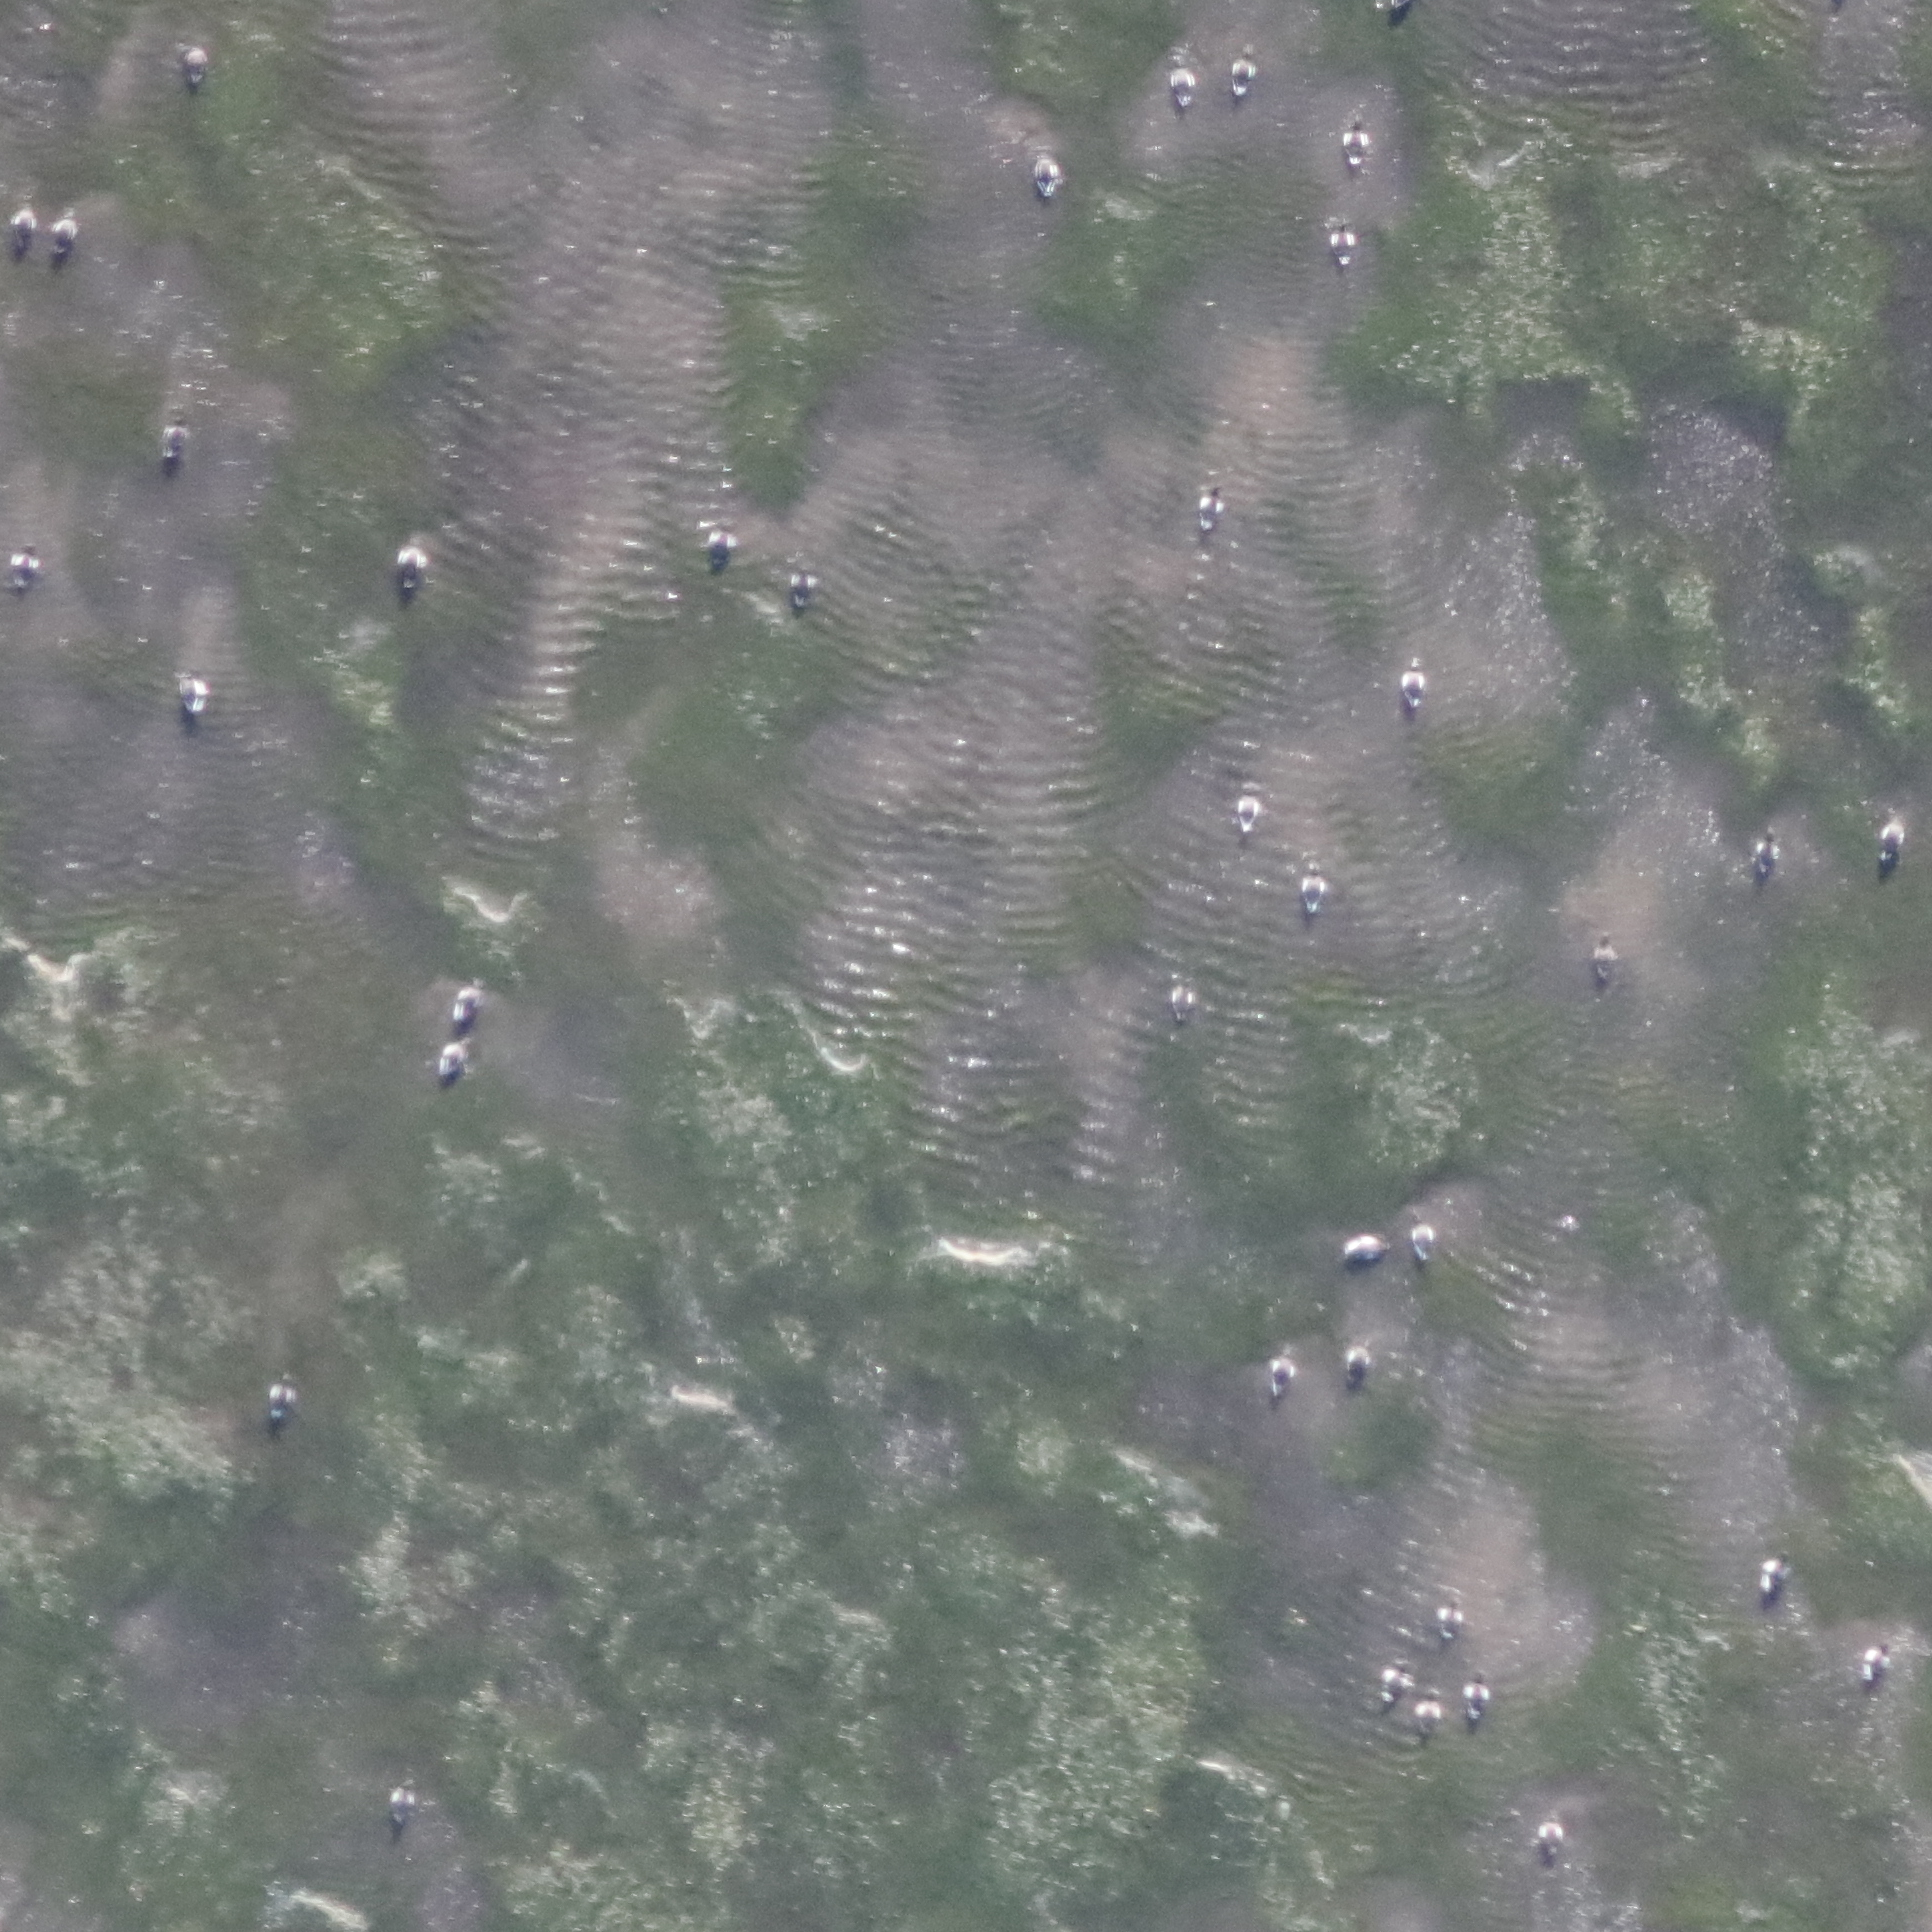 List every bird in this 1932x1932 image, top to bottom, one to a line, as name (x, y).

brant (195, 66)
brant (1242, 81)
brant (1180, 87)
brant (1358, 142)
brant (1048, 173)
brant (12, 229)
brant (62, 237)
brant (1344, 244)
brant (176, 444)
brant (1210, 505)
brant (718, 540)
brant (26, 561)
brant (401, 564)
brant (804, 596)
brant (1416, 693)
brant (192, 694)
brant (1248, 806)
brant (1884, 838)
brant (1769, 852)
brant (1316, 894)
brant (1604, 971)
brant (468, 999)
brant (1183, 1005)
brant (448, 1059)
brant (1426, 1239)
brant (1361, 1248)
brant (1361, 1365)
brant (1280, 1382)
brant (282, 1399)
brant (1775, 1576)
brant (1458, 1609)
brant (1876, 1671)
brant (1387, 1675)
brant (1479, 1701)
brant (1426, 1727)
brant (401, 1810)
brant (1552, 1845)